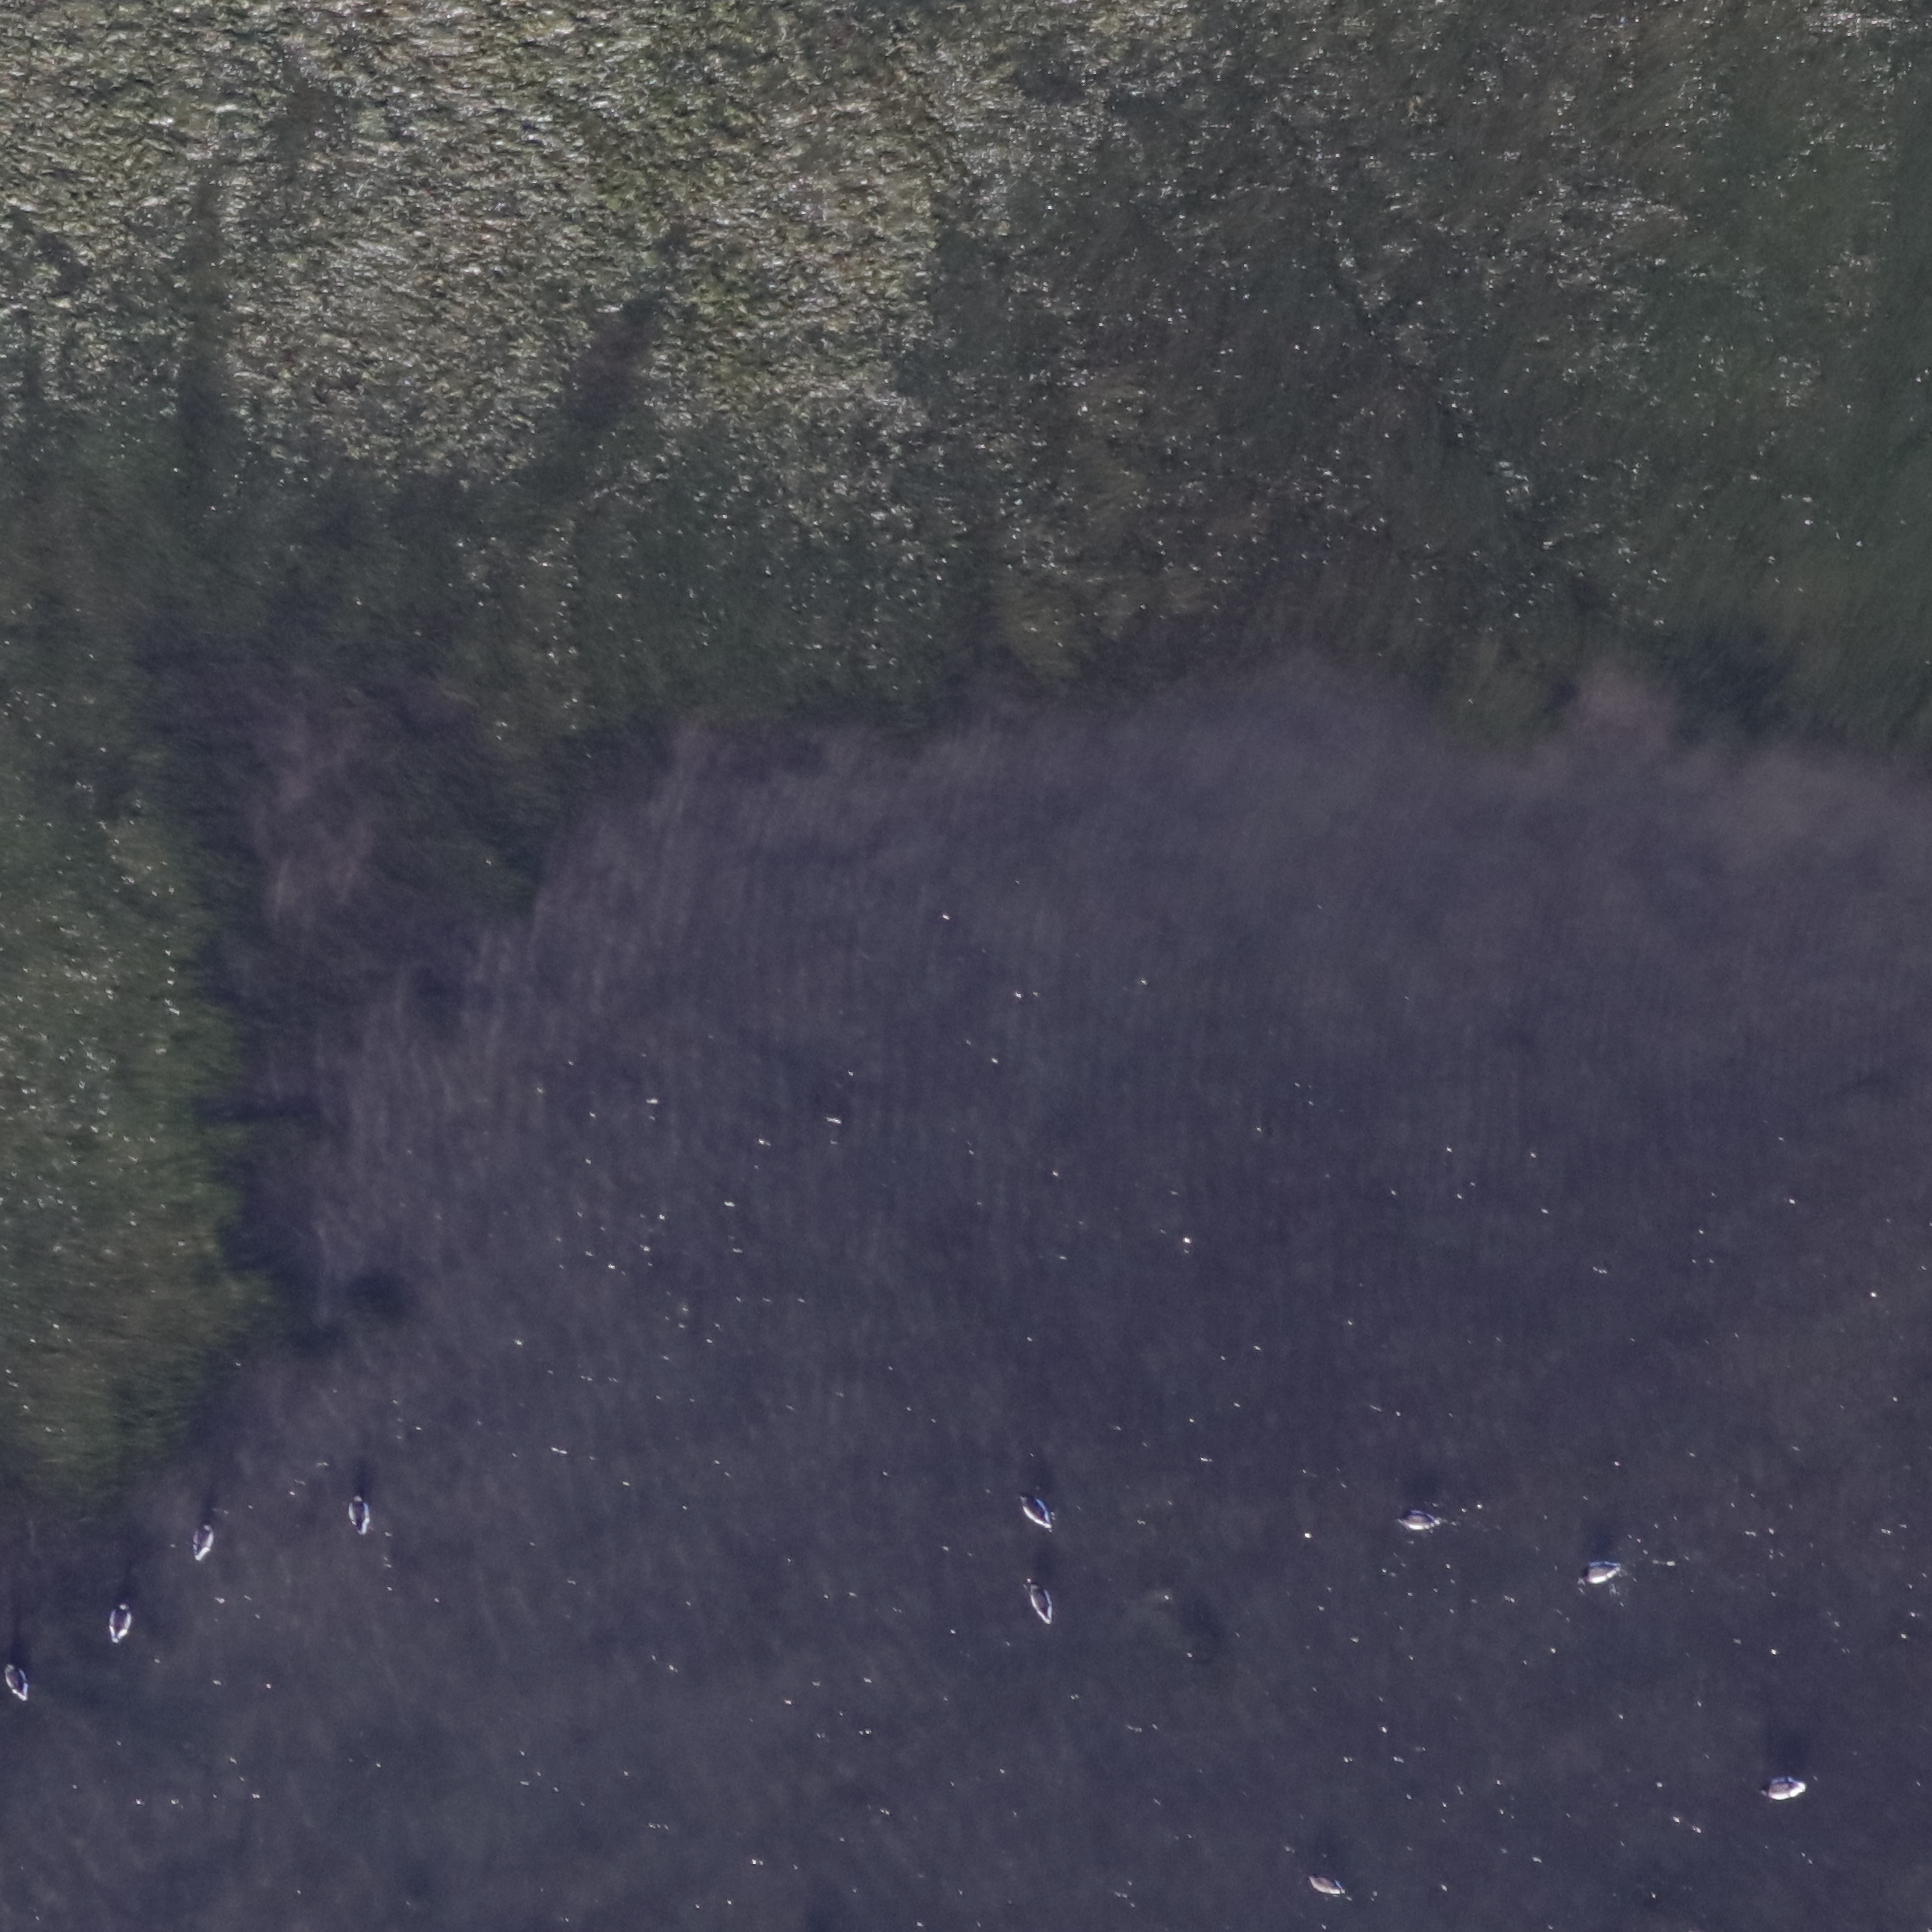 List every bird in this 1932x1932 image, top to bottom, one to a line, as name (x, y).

brant (1036, 1510)
brant (360, 1511)
brant (1421, 1525)
brant (204, 1538)
brant (1599, 1571)
brant (1039, 1599)
brant (121, 1621)
brant (16, 1679)
brant (1792, 1791)
brant (1329, 1882)